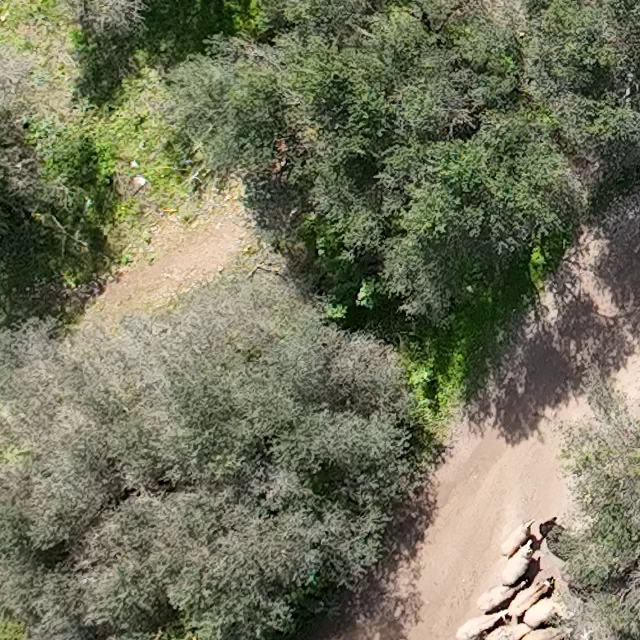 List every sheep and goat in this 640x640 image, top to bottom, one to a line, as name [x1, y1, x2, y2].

sheep [501, 520, 535, 555]
sheep [502, 540, 532, 586]
sheep [506, 577, 552, 617]
sheep [476, 580, 527, 611]
sheep [524, 598, 561, 626]
sheep [456, 610, 508, 639]
sheep [488, 624, 532, 639]
sheep [523, 626, 572, 639]